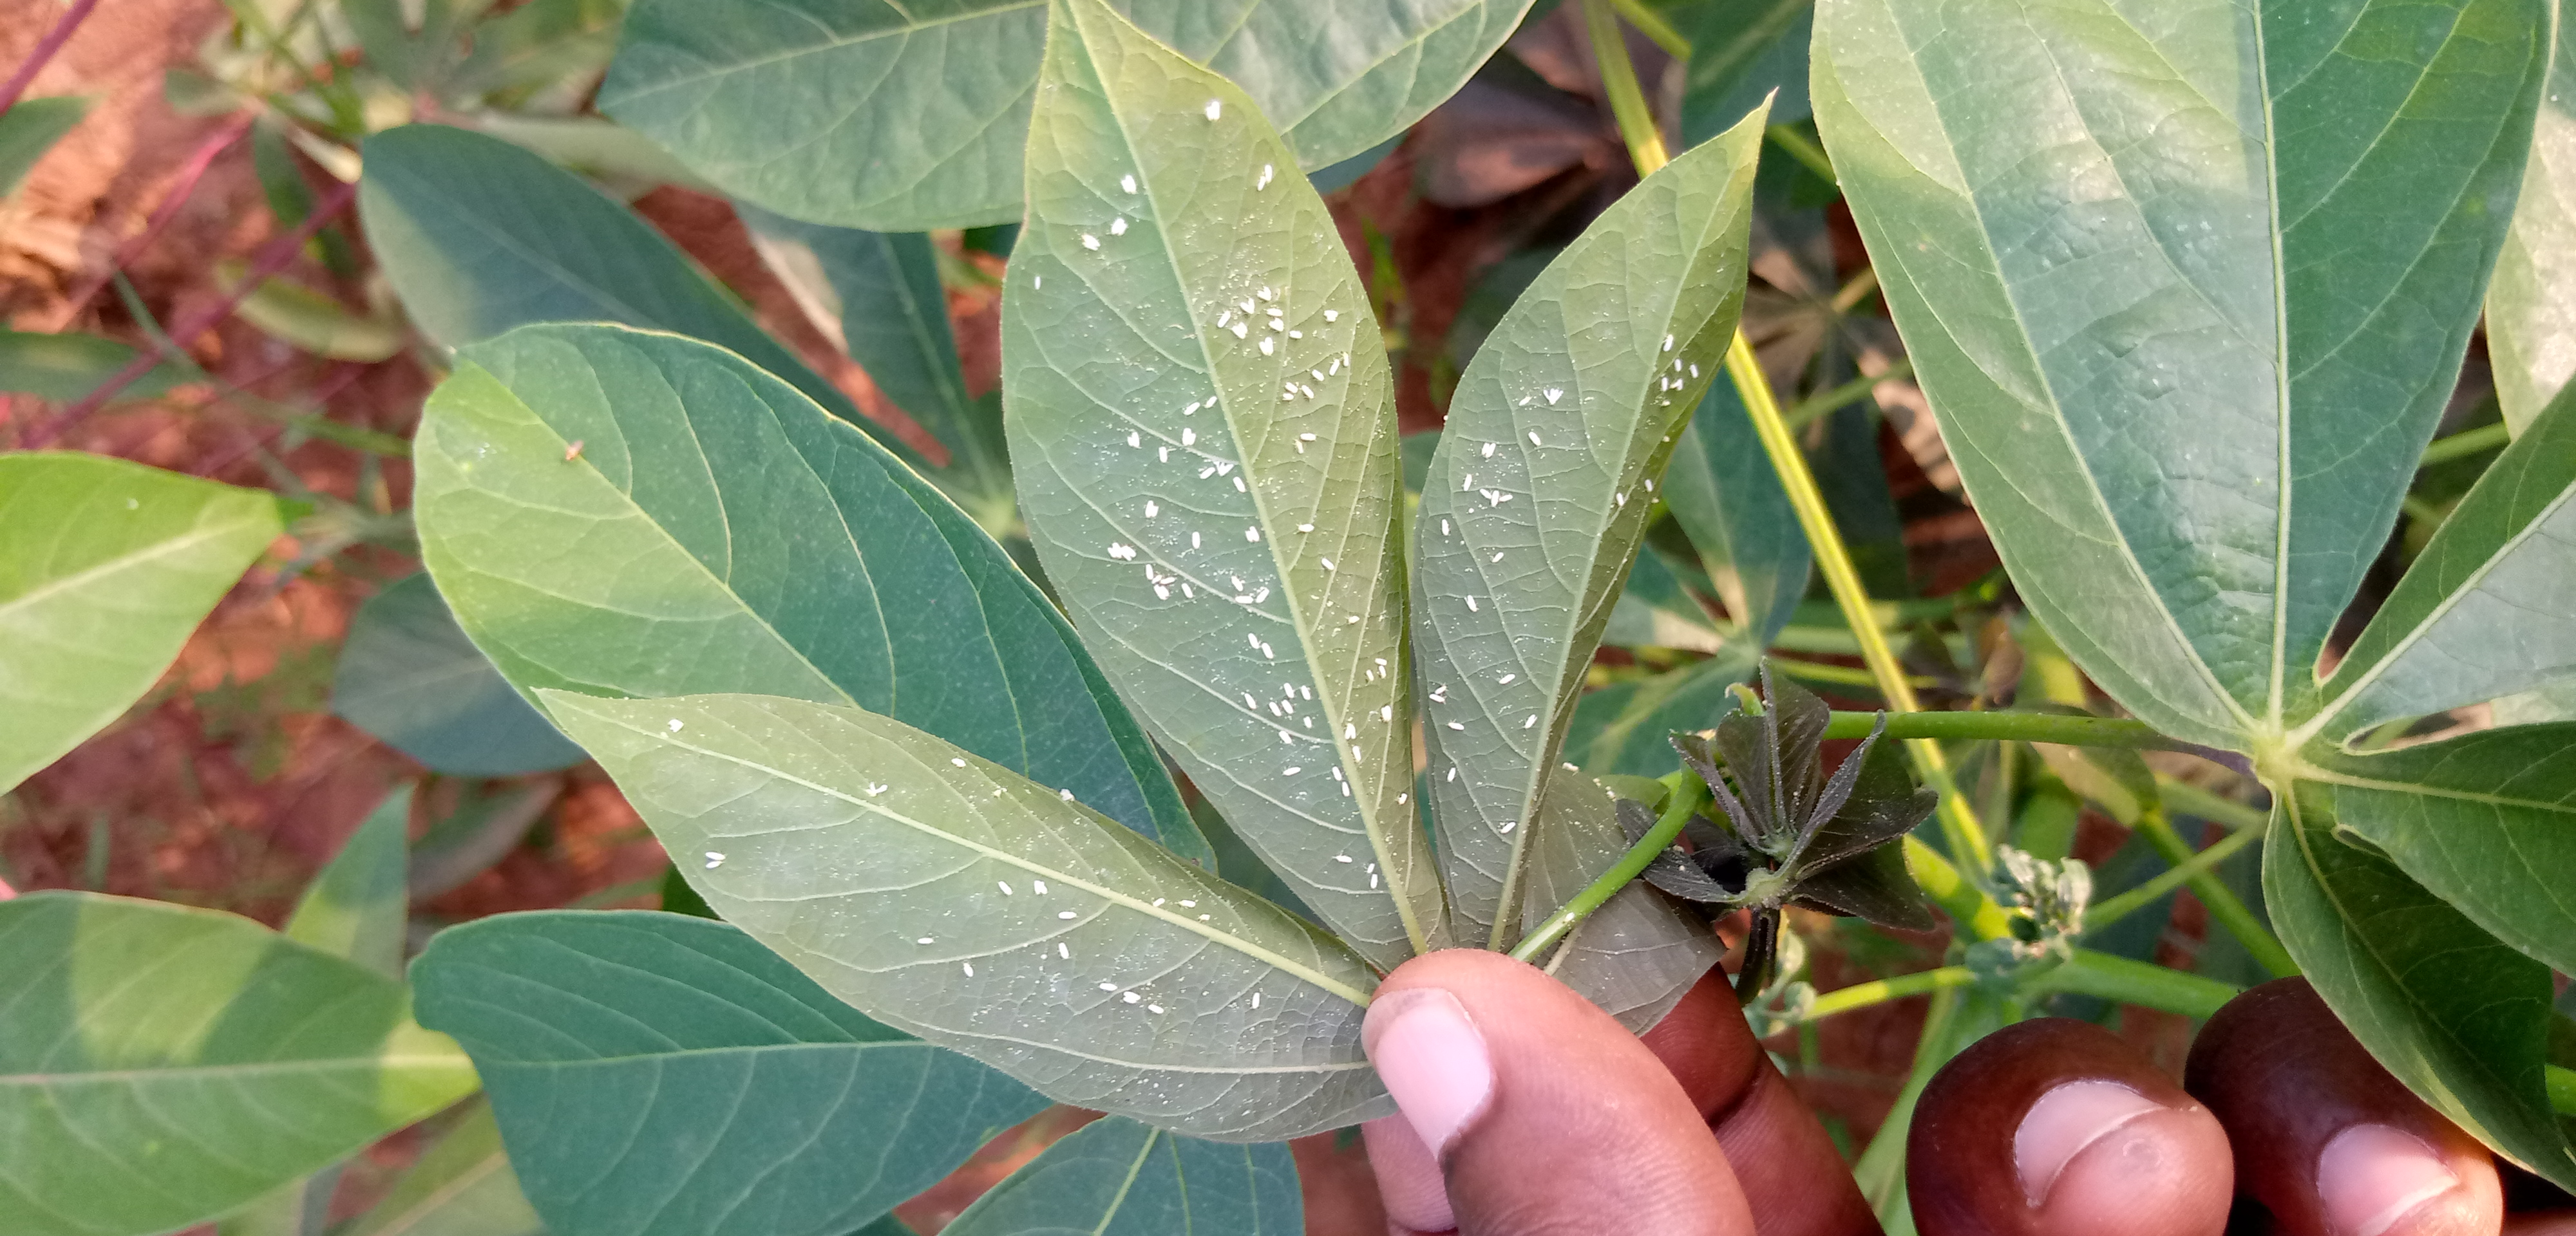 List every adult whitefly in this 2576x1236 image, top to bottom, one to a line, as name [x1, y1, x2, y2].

whitefly [1212, 100, 1221, 121]
whitefly [1206, 106, 1213, 121]
whitefly [1264, 164, 1274, 184]
whitefly [1125, 173, 1140, 194]
whitefly [1257, 175, 1267, 191]
whitefly [1121, 180, 1130, 196]
whitefly [1110, 217, 1124, 235]
whitefly [1119, 223, 1128, 236]
whitefly [1081, 234, 1101, 246]
whitefly [1081, 241, 1099, 252]
whitefly [1033, 274, 1043, 292]
whitefly [1263, 285, 1273, 301]
whitefly [1257, 291, 1270, 302]
whitefly [1247, 297, 1255, 308]
whitefly [1240, 301, 1254, 314]
whitefly [1265, 306, 1283, 317]
whitefly [1217, 308, 1232, 327]
whitefly [1323, 309, 1340, 316]
whitefly [1325, 316, 1338, 323]
whitefly [1274, 317, 1285, 326]
whitefly [1268, 321, 1283, 332]
whitefly [1238, 323, 1248, 334]
whitefly [1230, 325, 1245, 339]
whitefly [1288, 330, 1303, 341]
whitefly [1663, 333, 1674, 351]
whitefly [1265, 337, 1274, 356]
whitefly [1259, 340, 1268, 356]
whitefly [1341, 350, 1350, 368]
whitefly [1329, 357, 1341, 377]
whitefly [1674, 357, 1681, 373]
whitefly [1687, 362, 1700, 379]
whitefly [1311, 368, 1325, 382]
whitefly [1660, 375, 1668, 393]
whitefly [1676, 378, 1685, 391]
whitefly [1283, 380, 1298, 393]
whitefly [1671, 382, 1681, 389]
whitefly [1302, 383, 1316, 400]
whitefly [1540, 384, 1564, 407]
whitefly [1282, 391, 1295, 402]
whitefly [1203, 395, 1218, 409]
whitefly [1518, 395, 1531, 407]
whitefly [1658, 399, 1671, 408]
whitefly [1182, 400, 1202, 418]
whitefly [1182, 427, 1192, 446]
whitefly [1131, 431, 1143, 449]
whitefly [1528, 431, 1542, 447]
whitefly [1299, 431, 1318, 442]
whitefly [1189, 433, 1197, 445]
whitefly [1660, 433, 1672, 445]
whitefly [1126, 435, 1133, 447]
whitefly [1294, 439, 1304, 454]
whitefly [1481, 442, 1490, 456]
whitefly [1485, 442, 1497, 460]
whitefly [1157, 446, 1171, 465]
whitefly [1213, 458, 1235, 477]
whitefly [1199, 466, 1216, 481]
whitefly [1463, 473, 1473, 492]
whitefly [1231, 476, 1248, 496]
whitefly [1643, 477, 1653, 493]
whitefly [1479, 487, 1492, 500]
whitefly [1490, 489, 1500, 508]
whitefly [1615, 490, 1627, 506]
whitefly [1500, 494, 1514, 503]
whitefly [1651, 494, 1660, 506]
whitefly [1144, 498, 1153, 520]
whitefly [1152, 505, 1159, 520]
whitefly [1439, 516, 1452, 538]
whitefly [1296, 522, 1315, 533]
whitefly [1250, 526, 1261, 543]
whitefly [1245, 529, 1253, 543]
whitefly [1189, 530, 1203, 552]
whitefly [1112, 541, 1122, 561]
whitefly [1121, 545, 1133, 562]
whitefly [1122, 545, 1137, 559]
whitefly [1106, 547, 1116, 558]
whitefly [1491, 550, 1505, 564]
whitefly [1320, 557, 1338, 570]
whitefly [1144, 563, 1155, 580]
whitefly [1151, 574, 1164, 586]
whitefly [1229, 575, 1247, 592]
whitefly [1160, 576, 1176, 584]
whitefly [1180, 581, 1197, 601]
whitefly [1153, 583, 1167, 601]
whitefly [1255, 584, 1271, 605]
whitefly [1160, 585, 1170, 597]
whitefly [1463, 592, 1480, 615]
whitefly [1233, 593, 1254, 606]
whitefly [1345, 613, 1362, 626]
whitefly [1247, 631, 1262, 651]
whitefly [1260, 641, 1277, 660]
whitefly [1374, 657, 1387, 665]
whitefly [1378, 664, 1389, 679]
whitefly [1366, 668, 1377, 682]
whitefly [1495, 671, 1520, 686]
whitefly [1282, 680, 1296, 699]
whitefly [1299, 684, 1312, 702]
whitefly [1434, 684, 1447, 695]
whitefly [1242, 693, 1258, 710]
whitefly [1428, 693, 1445, 704]
whitefly [1280, 698, 1296, 715]
whitefly [1268, 700, 1283, 717]
whitefly [1379, 702, 1394, 723]
whitefly [1523, 711, 1537, 730]
whitefly [1302, 715, 1314, 730]
whitefly [666, 716, 685, 734]
whitefly [1446, 720, 1466, 733]
whitefly [1344, 724, 1358, 740]
whitefly [1276, 728, 1295, 747]
whitefly [1351, 745, 1363, 763]
whitefly [949, 753, 967, 771]
whitefly [1561, 761, 1580, 773]
whitefly [1330, 763, 1345, 782]
whitefly [1280, 764, 1303, 777]
whitefly [1445, 764, 1459, 783]
whitefly [862, 777, 891, 800]
whitefly [1592, 777, 1600, 782]
whitefly [1340, 781, 1353, 798]
whitefly [1595, 782, 1602, 787]
whitefly [1605, 785, 1611, 791]
whitefly [1057, 786, 1077, 805]
whitefly [1396, 789, 1410, 806]
whitefly [1606, 791, 1616, 800]
whitefly [1500, 820, 1517, 836]
whitefly [1672, 844, 1685, 854]
whitefly [704, 848, 727, 861]
whitefly [1329, 849, 1356, 867]
whitefly [704, 861, 723, 870]
whitefly [1364, 861, 1378, 873]
whitefly [1678, 864, 1687, 872]
whitefly [1367, 872, 1382, 893]
whitefly [1030, 874, 1050, 899]
whitefly [996, 879, 1013, 897]
whitefly [1176, 894, 1198, 910]
whitefly [1148, 895, 1166, 912]
whitefly [1054, 907, 1080, 921]
whitefly [1564, 910, 1577, 924]
whitefly [1196, 910, 1213, 923]
whitefly [913, 934, 938, 950]
whitefly [1055, 939, 1075, 962]
whitefly [958, 959, 977, 980]
whitefly [1094, 978, 1119, 994]
whitefly [1245, 986, 1265, 1013]
whitefly [1121, 989, 1141, 999]
whitefly [1122, 997, 1137, 1005]
whitefly [1145, 1000, 1168, 1016]